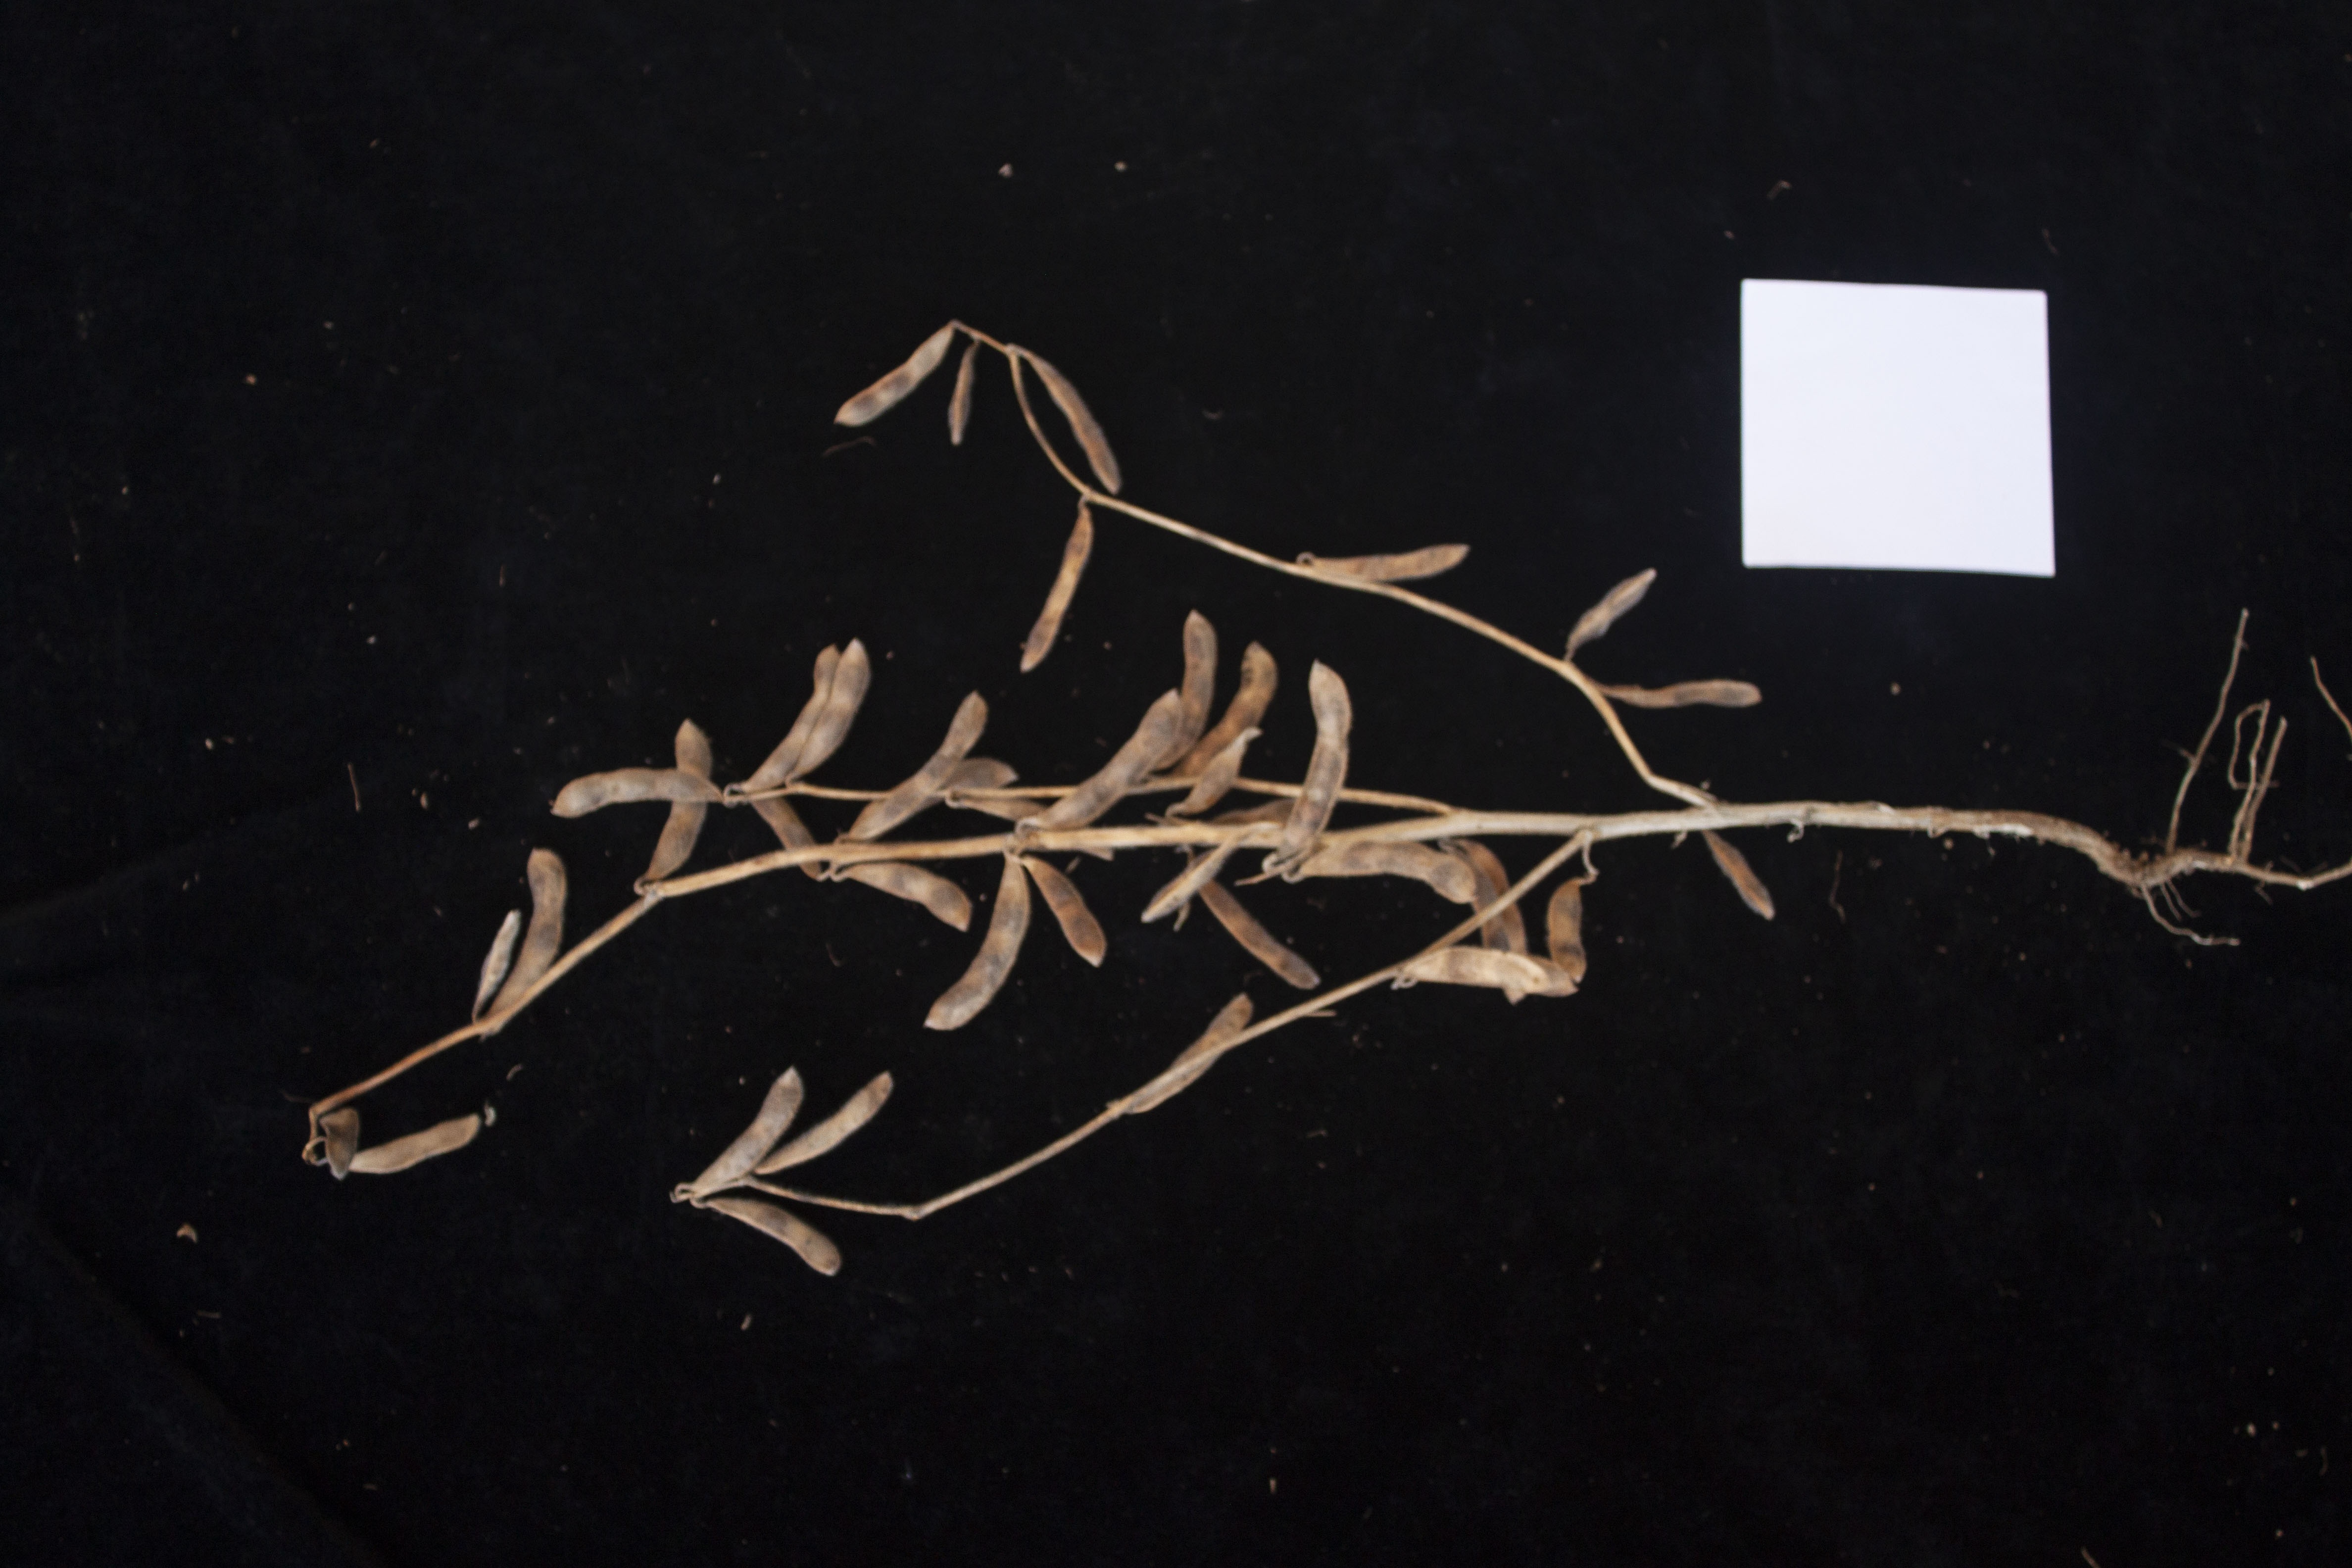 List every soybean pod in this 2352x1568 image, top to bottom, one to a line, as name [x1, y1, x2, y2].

soybean pod [835, 327, 952, 427]
soybean pod [948, 347, 976, 445]
soybean pod [1015, 351, 1118, 492]
soybean pod [1022, 506, 1093, 671]
soybean pod [1312, 547, 1467, 584]
soybean pod [1567, 572, 1655, 660]
soybean pod [1152, 615, 1214, 768]
soybean pod [792, 641, 868, 778]
soybean pod [1172, 643, 1274, 778]
soybean pod [743, 652, 837, 793]
soybean pod [1280, 663, 1351, 856]
soybean pod [1597, 683, 1760, 709]
soybean pod [1022, 691, 1183, 827]
soybean pod [847, 695, 985, 838]
soybean pod [644, 727, 710, 882]
soybean pod [1170, 731, 1261, 813]
soybean pod [946, 761, 1015, 793]
soybean pod [551, 770, 717, 818]
soybean pod [753, 795, 822, 880]
soybean pod [948, 802, 1110, 858]
soybean pod [1703, 831, 1771, 919]
soybean pod [1300, 844, 1475, 902]
soybean pod [1444, 844, 1530, 1004]
soybean pod [1142, 846, 1229, 922]
soybean pod [492, 850, 565, 1018]
soybean pod [925, 857, 1029, 1028]
soybean pod [1020, 860, 1105, 968]
soybean pod [843, 865, 971, 931]
soybean pod [1200, 876, 1320, 987]
soybean pod [1549, 881, 1584, 981]
soybean pod [475, 911, 518, 1011]
soybean pod [1398, 947, 1549, 993]
soybean pod [1111, 996, 1251, 1113]
soybean pod [686, 1069, 803, 1191]
soybean pod [752, 1075, 893, 1172]
soybean pod [344, 1117, 479, 1174]
soybean pod [703, 1201, 838, 1274]